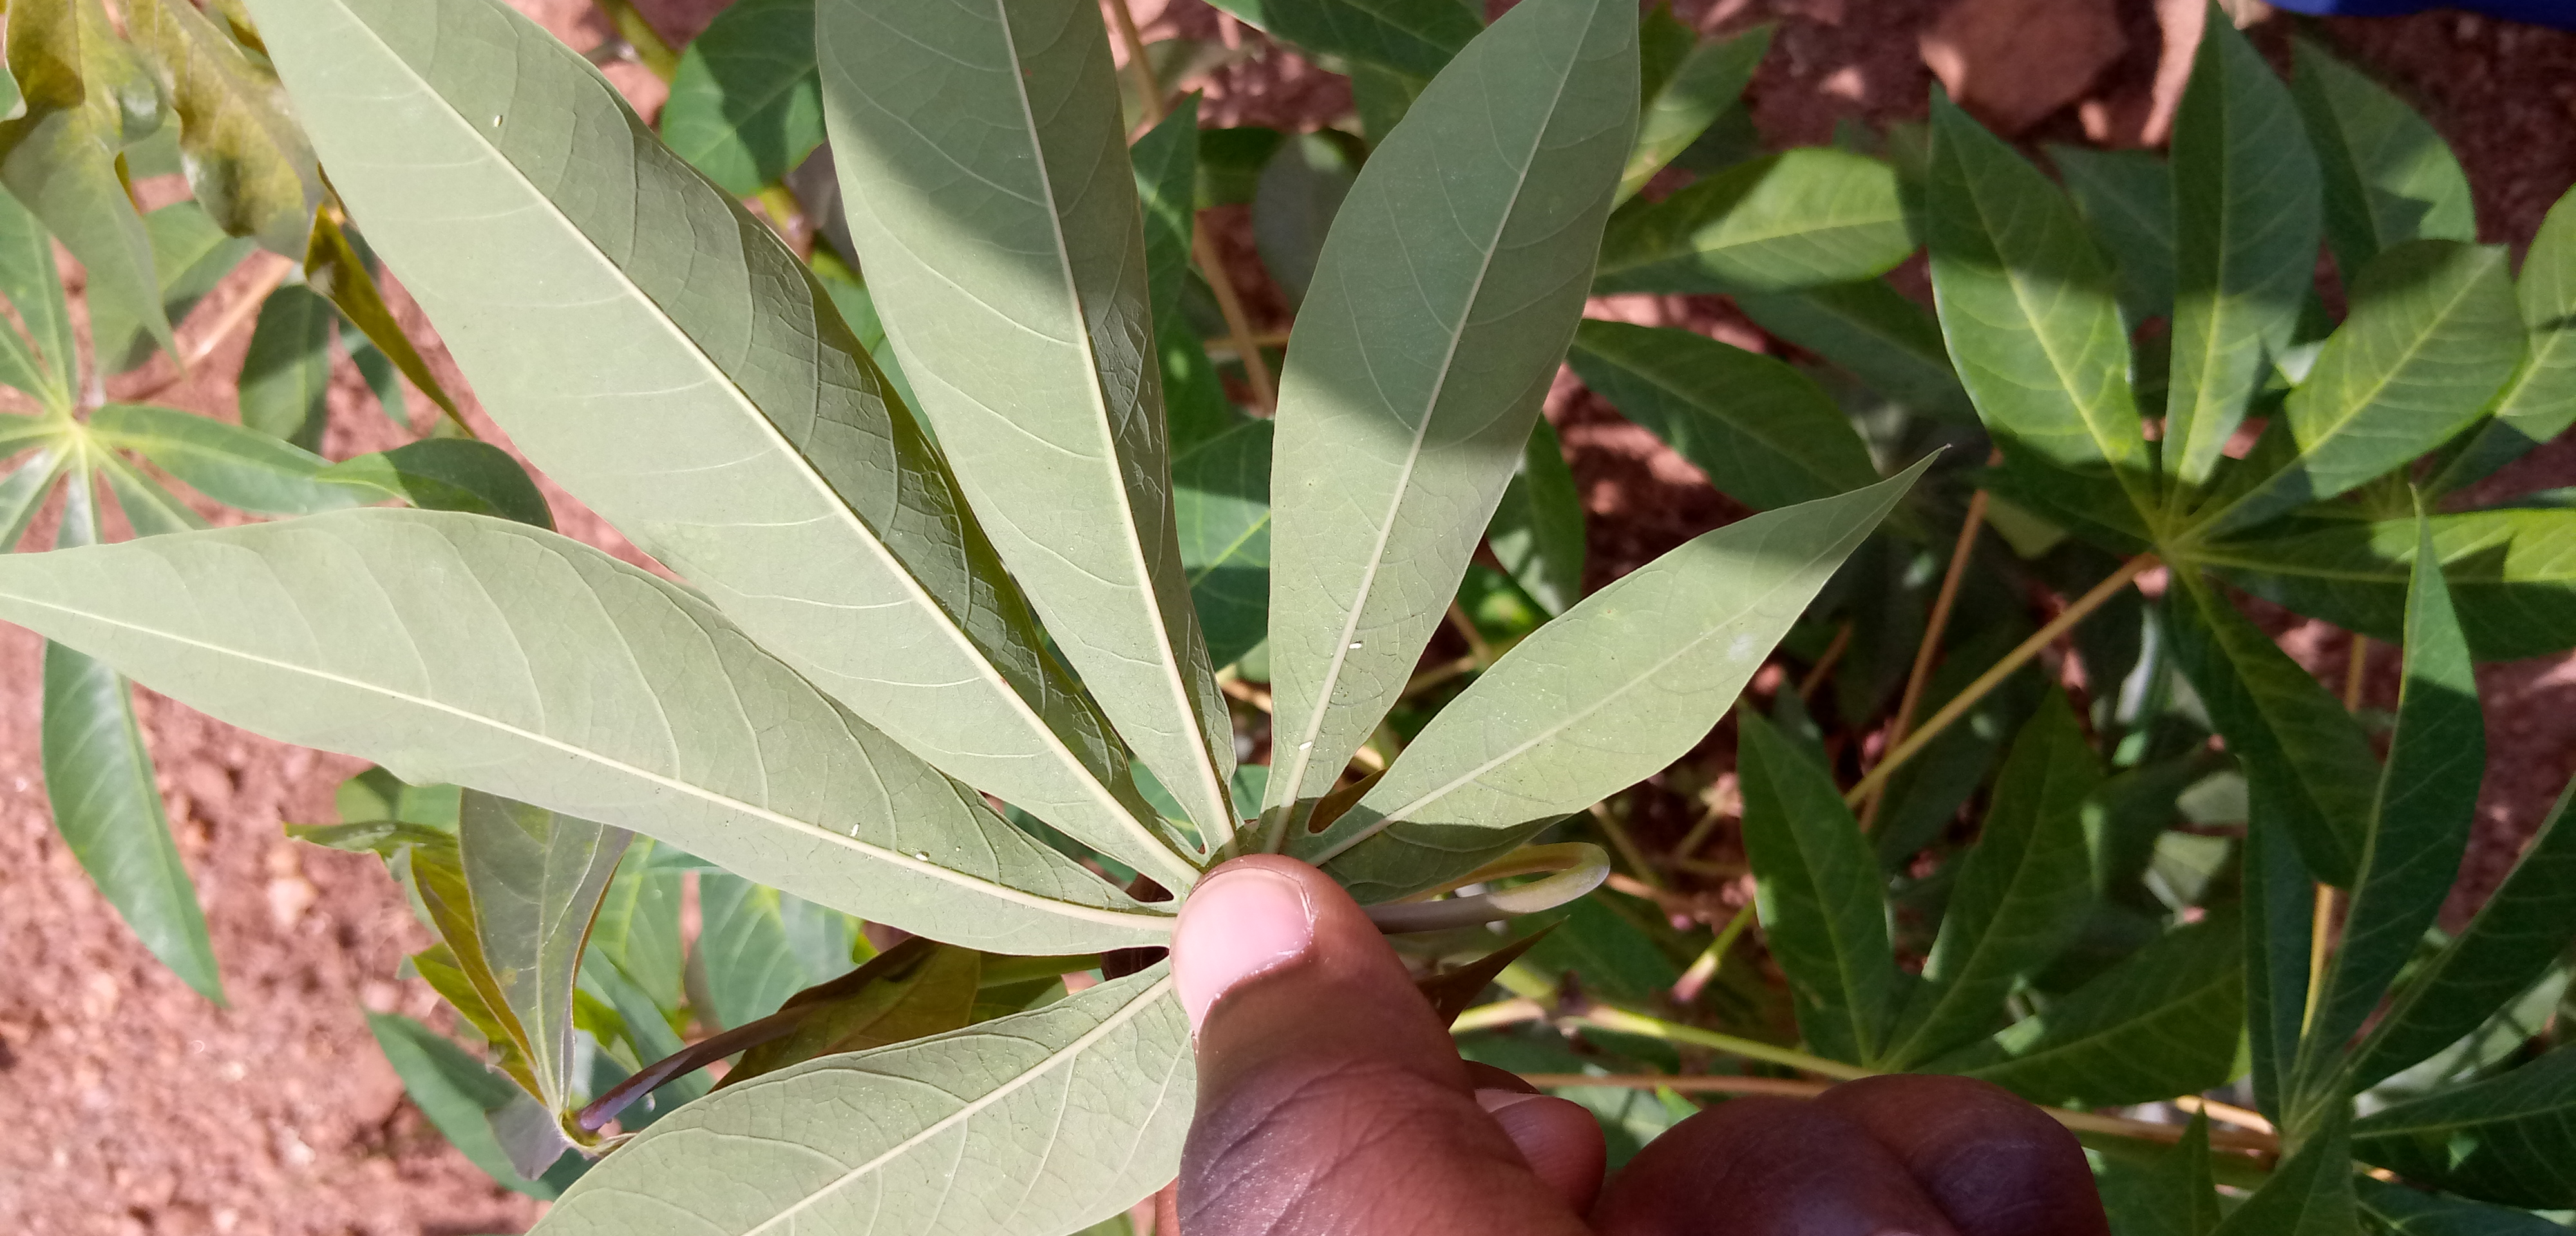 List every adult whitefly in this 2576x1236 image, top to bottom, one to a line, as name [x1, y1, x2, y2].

whitefly [479, 98, 513, 142]
whitefly [1332, 635, 1370, 661]
whitefly [1289, 731, 1321, 770]
whitefly [840, 812, 866, 857]
whitefly [909, 836, 942, 881]